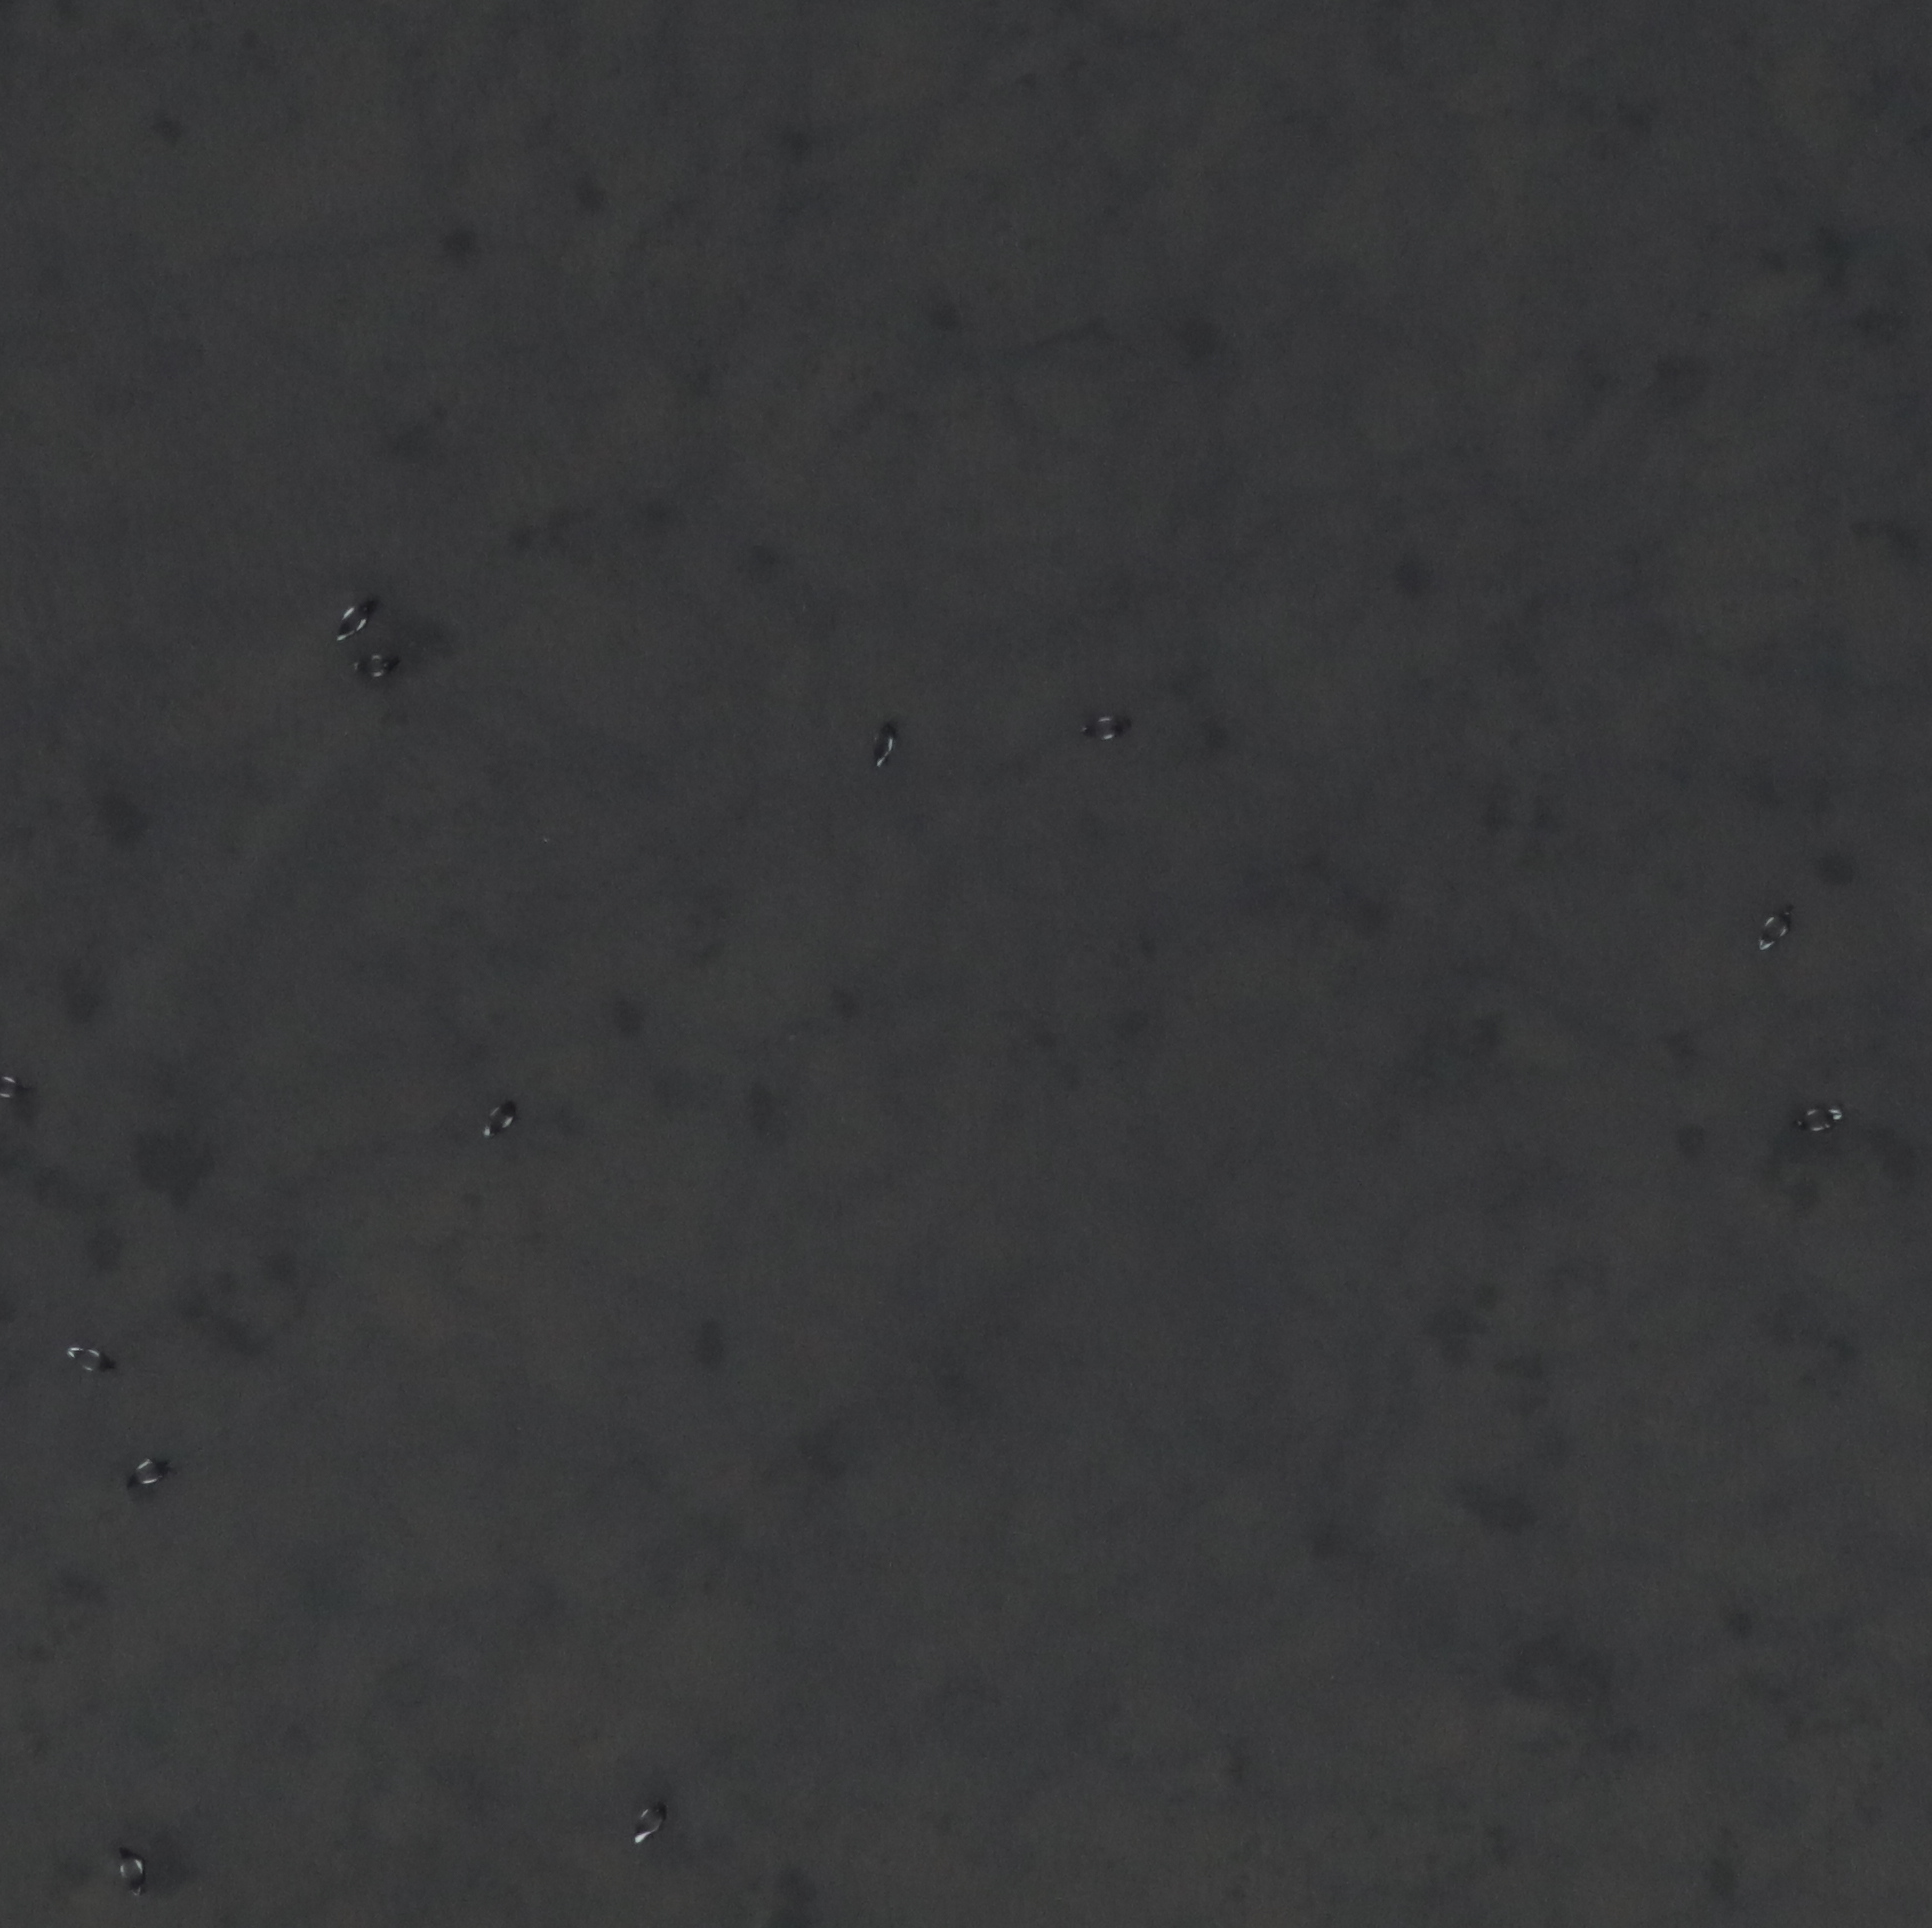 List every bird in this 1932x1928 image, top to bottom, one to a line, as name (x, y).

brant (352, 615)
brant (375, 664)
brant (1109, 730)
brant (881, 746)
brant (1775, 927)
brant (6, 1086)
brant (501, 1118)
brant (1818, 1119)
brant (96, 1348)
brant (147, 1473)
brant (652, 1823)
brant (133, 1870)